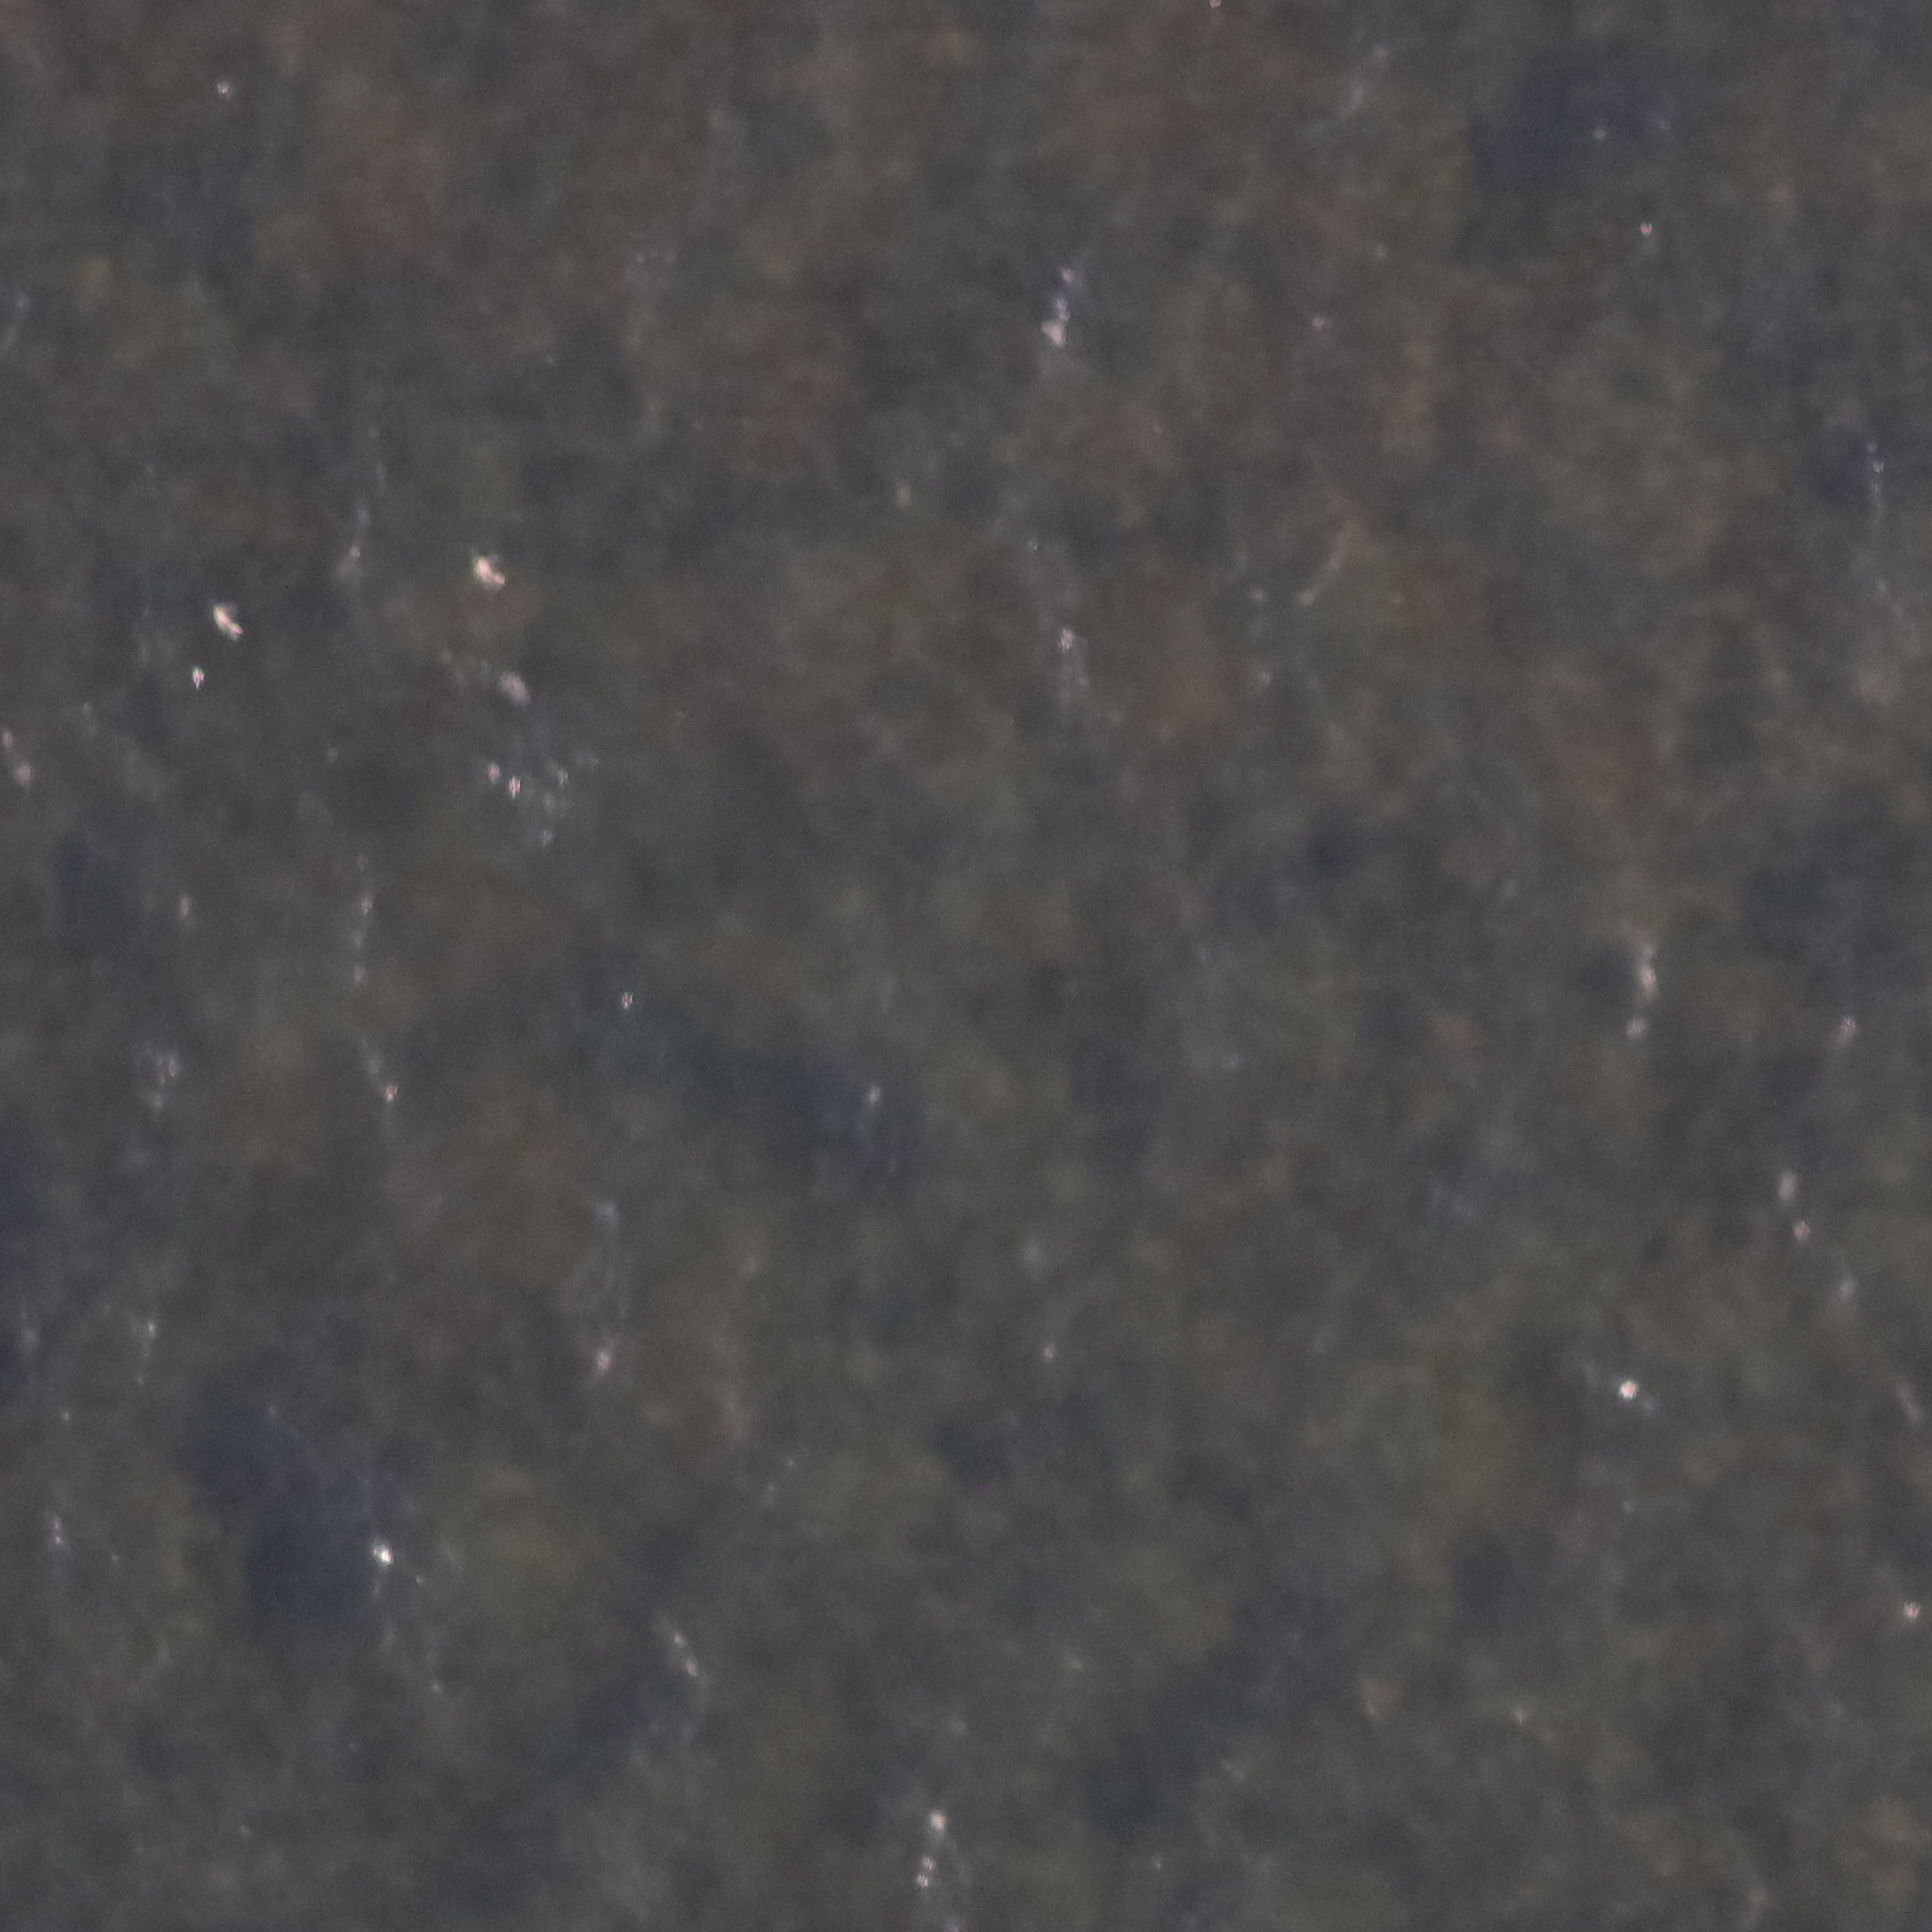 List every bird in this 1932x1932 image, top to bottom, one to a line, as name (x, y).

other bird (494, 566)
other bird (234, 614)
other bird (514, 690)